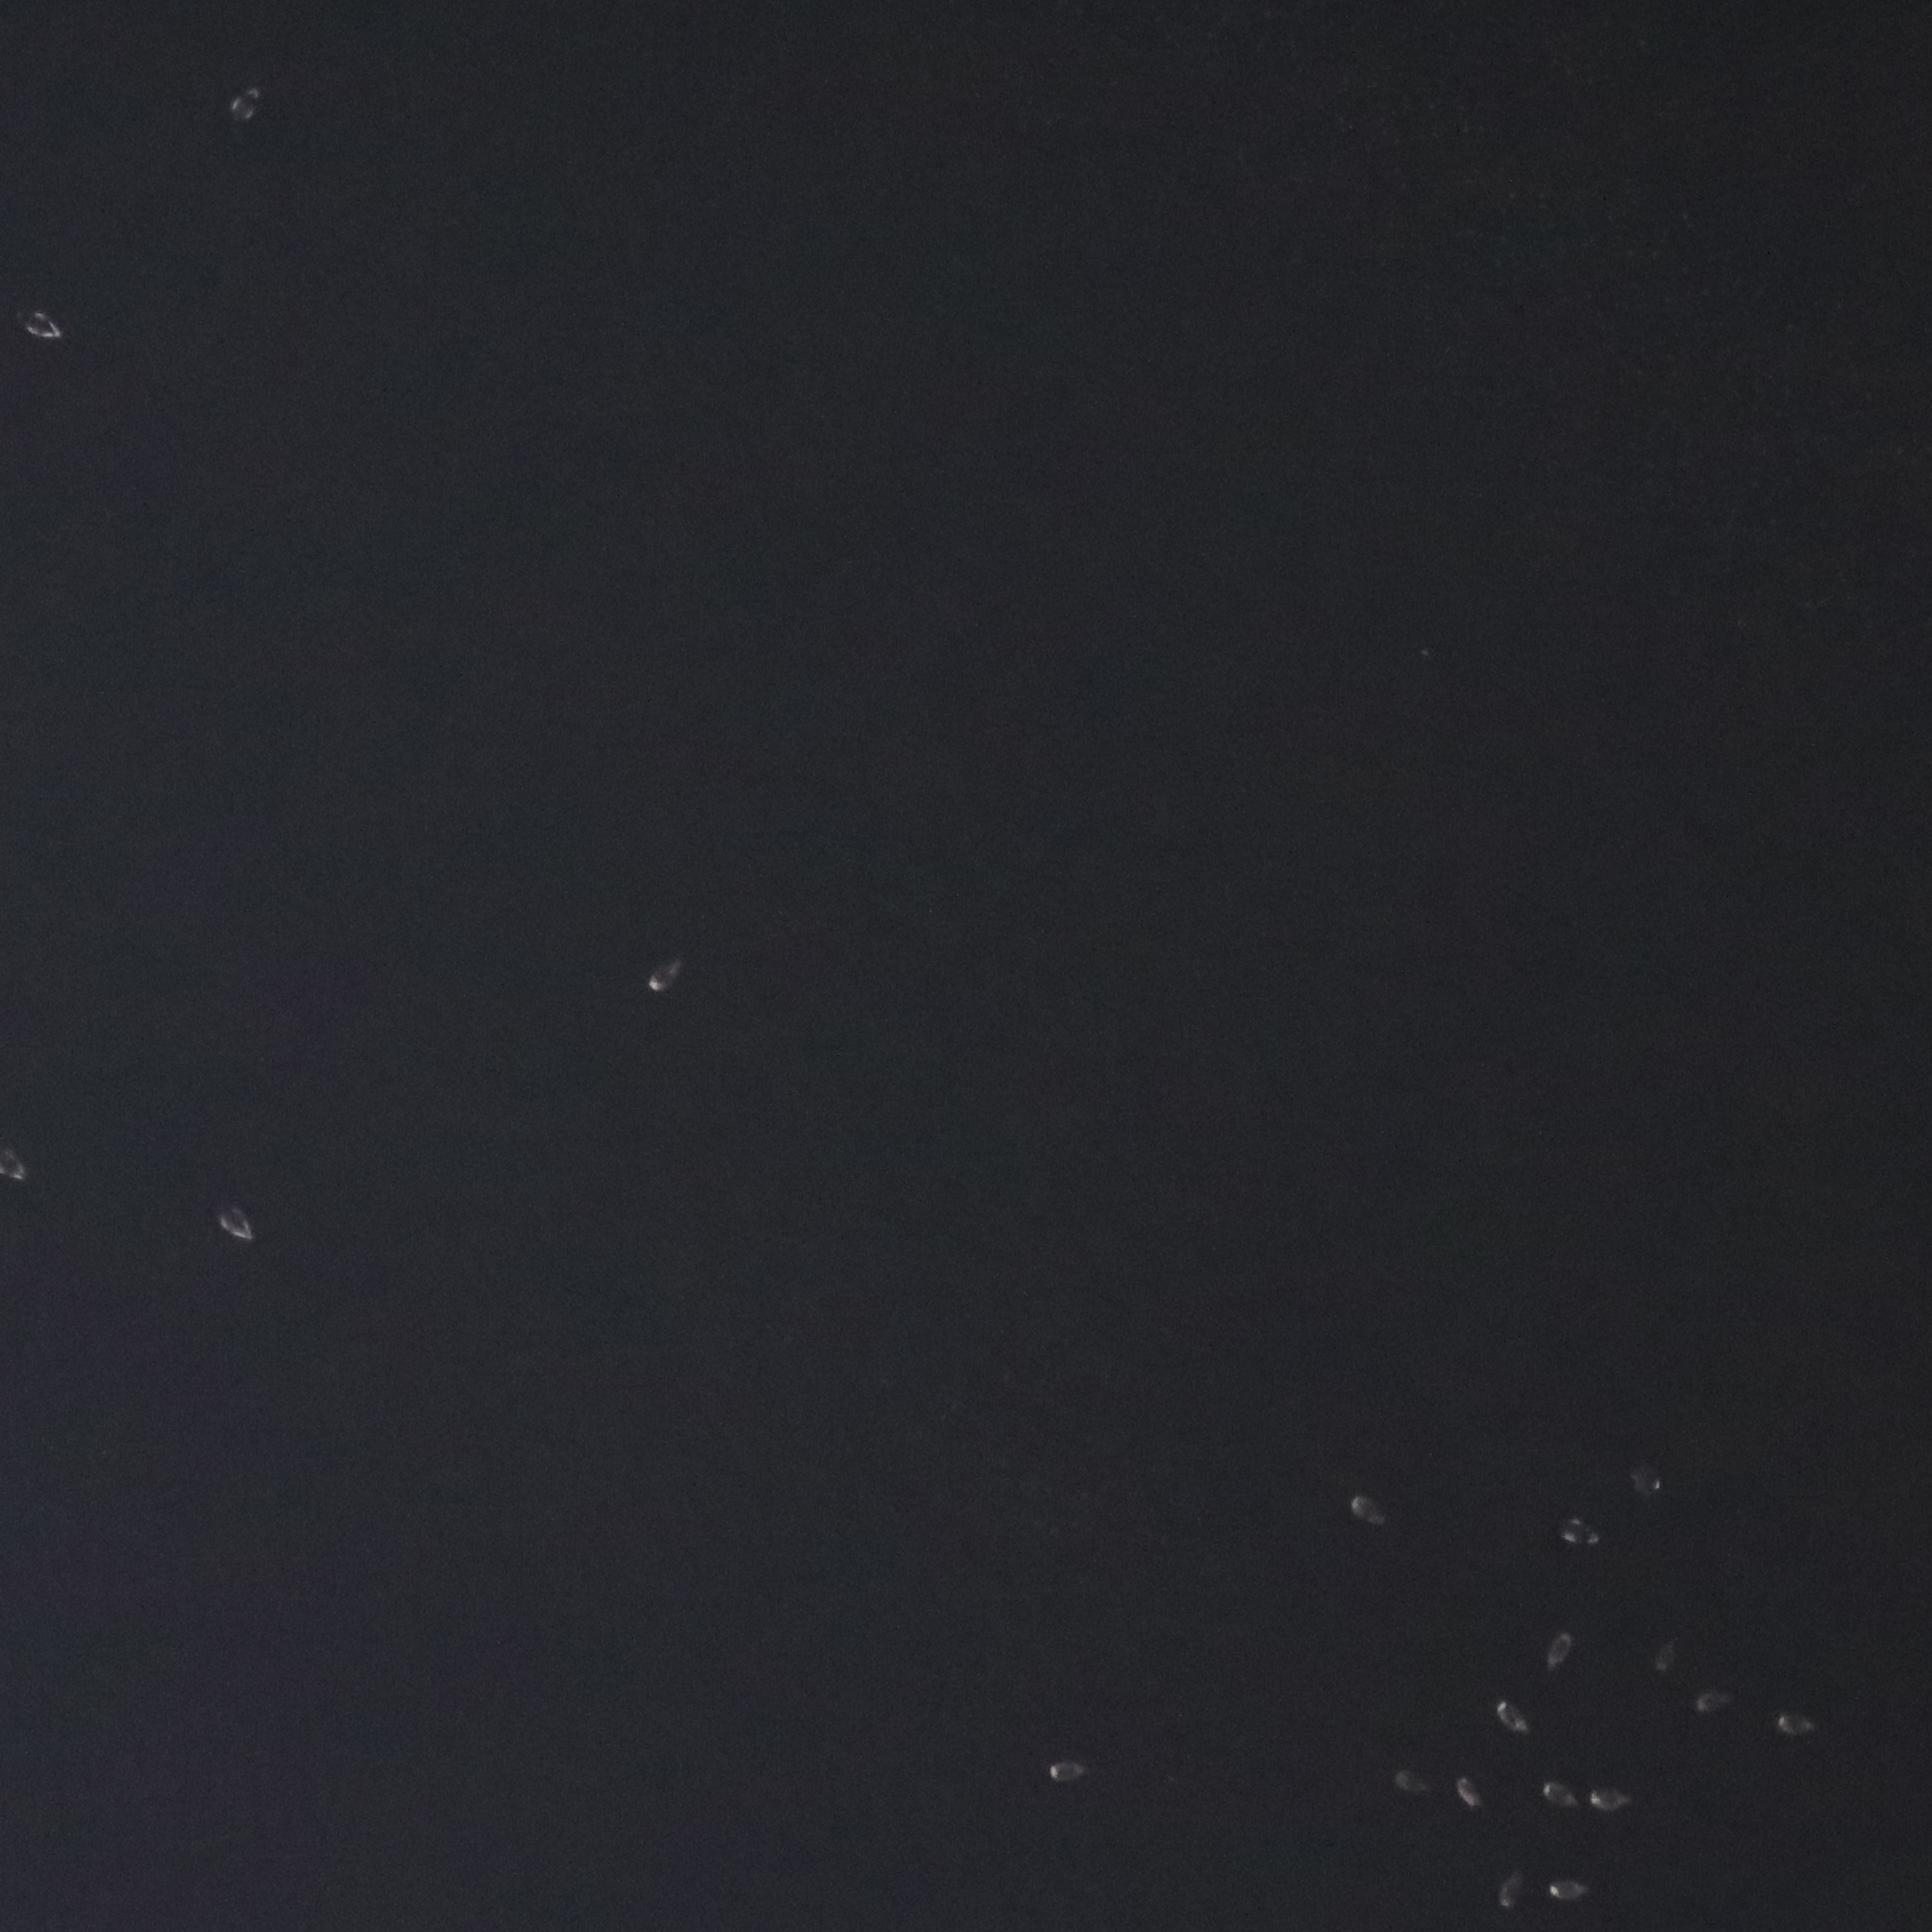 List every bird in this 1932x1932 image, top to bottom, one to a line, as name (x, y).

brant (246, 106)
brant (38, 325)
brant (664, 978)
brant (6, 1162)
brant (239, 1222)
brant (1647, 1477)
brant (1369, 1510)
brant (1575, 1530)
brant (1554, 1649)
brant (1665, 1656)
brant (1709, 1706)
brant (1512, 1722)
brant (1794, 1725)
brant (1067, 1769)
brant (1406, 1788)
brant (1470, 1793)
brant (1563, 1794)
brant (1611, 1797)
brant (1571, 1885)
brant (1510, 1889)